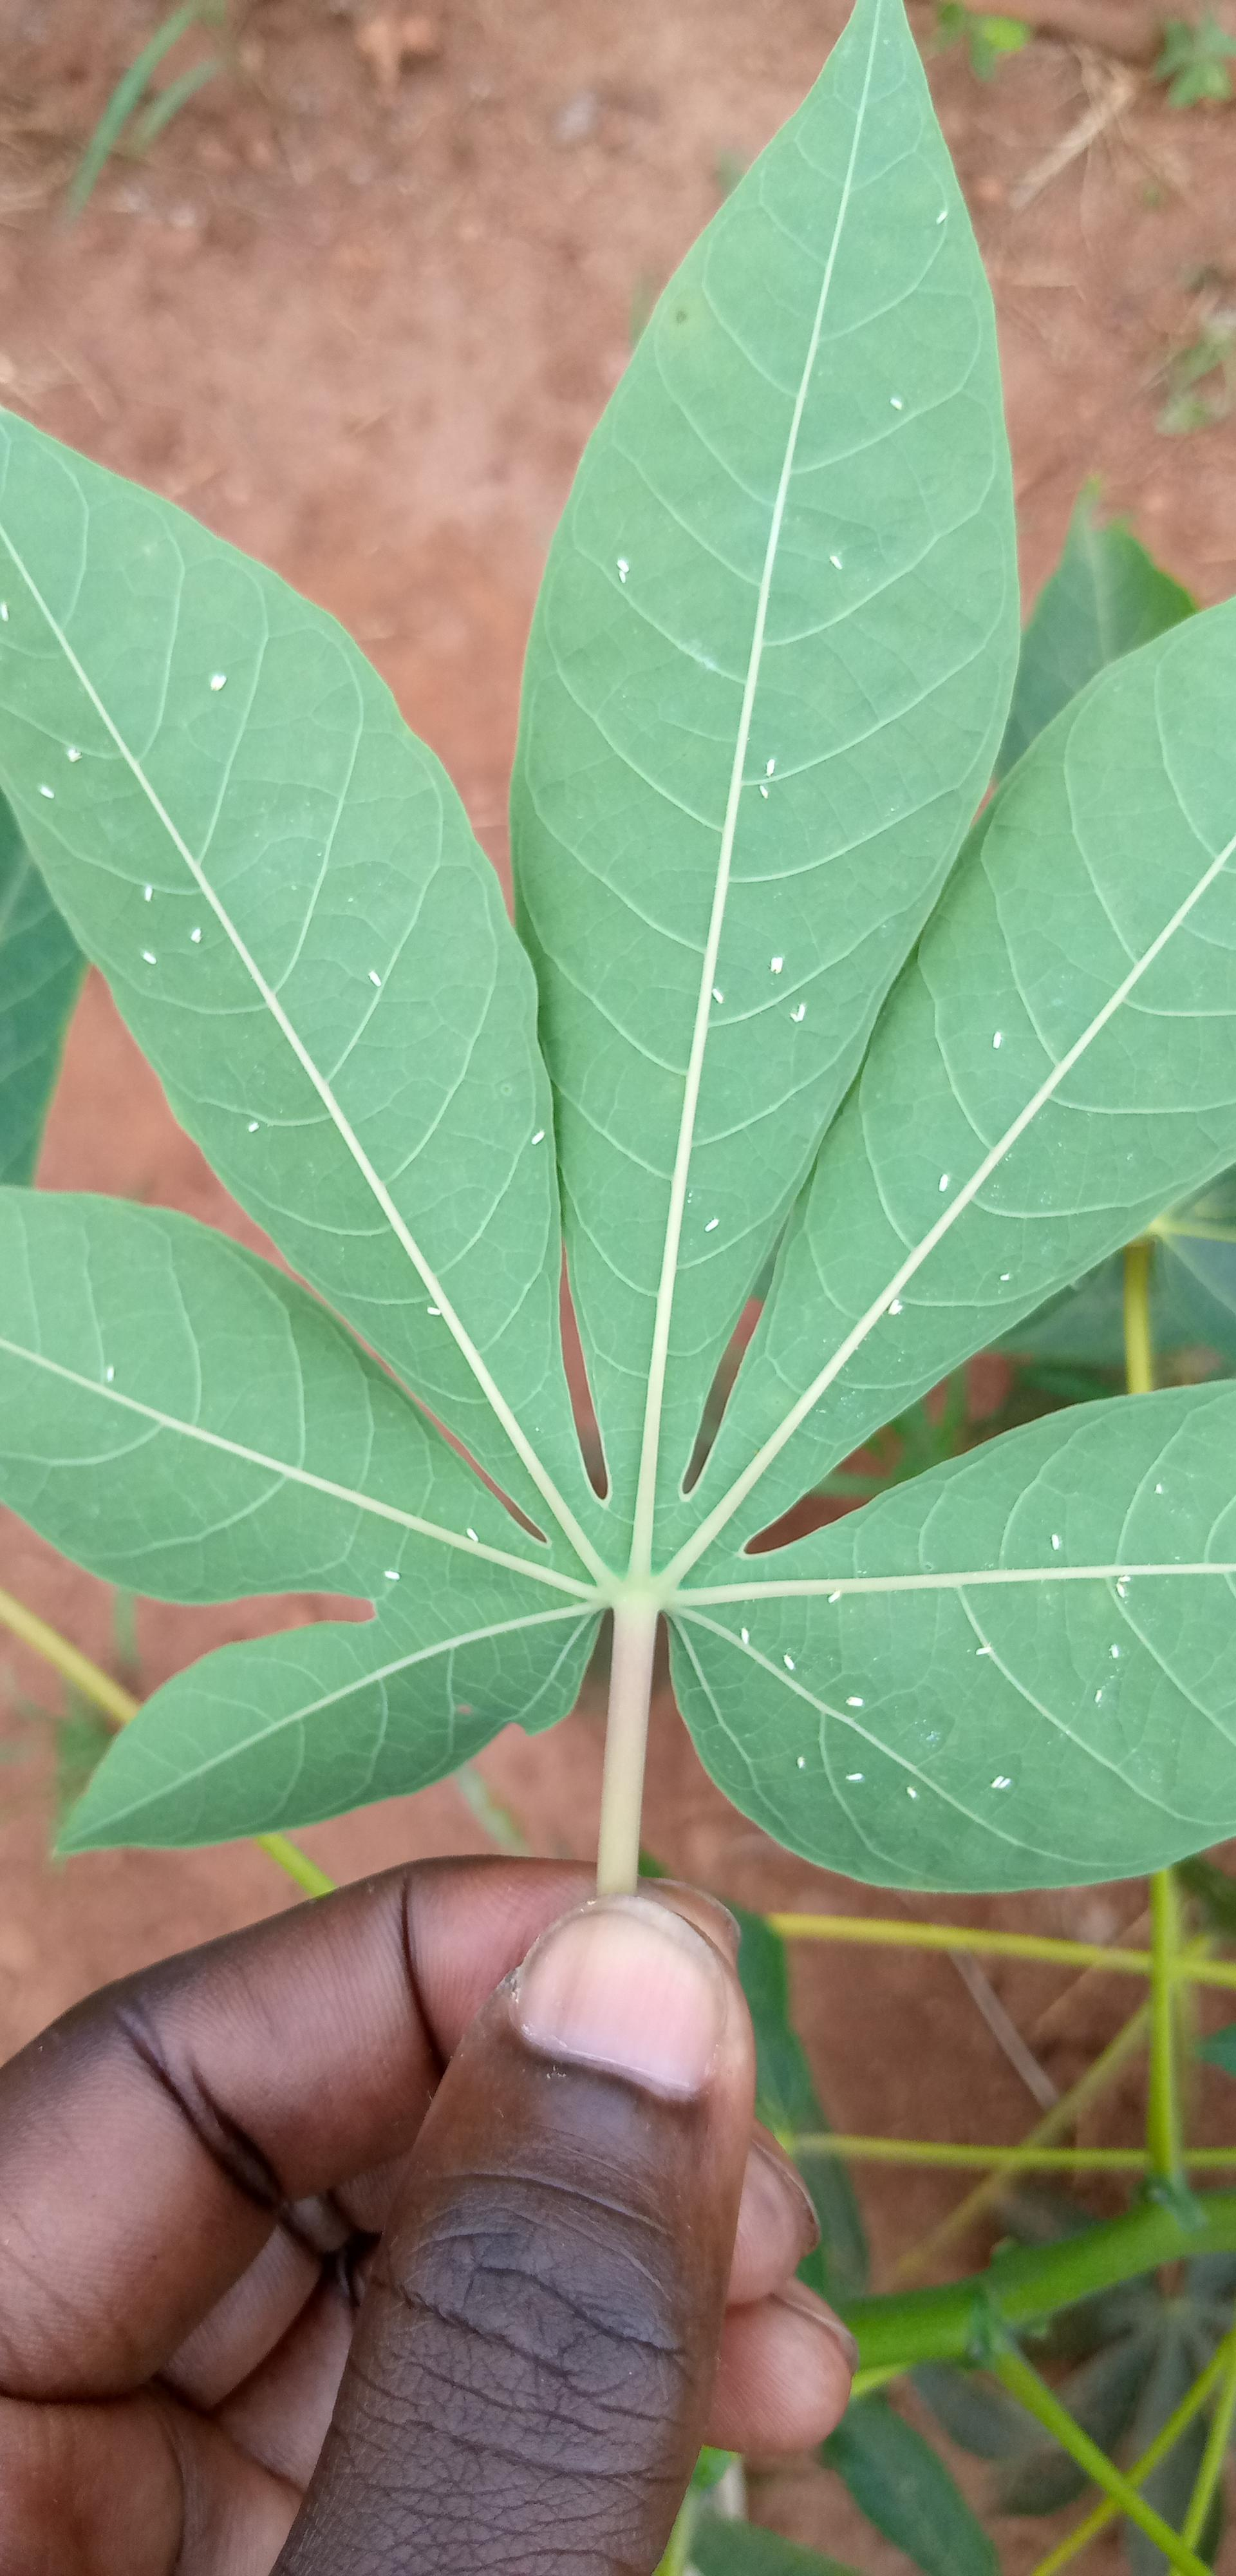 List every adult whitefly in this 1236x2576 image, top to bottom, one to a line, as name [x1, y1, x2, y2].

whitefly [933, 207, 951, 225]
whitefly [887, 395, 905, 414]
whitefly [827, 553, 845, 573]
whitefly [615, 558, 630, 574]
whitefly [617, 569, 629, 585]
whitefly [1, 601, 12, 623]
whitefly [209, 674, 220, 692]
whitefly [216, 675, 229, 692]
whitefly [62, 746, 86, 763]
whitefly [765, 755, 776, 780]
whitefly [758, 782, 771, 801]
whitefly [38, 786, 56, 801]
whitefly [142, 883, 155, 905]
whitefly [190, 927, 202, 942]
whitefly [193, 935, 203, 945]
whitefly [140, 951, 158, 967]
whitefly [769, 955, 777, 973]
whitefly [775, 956, 784, 976]
whitefly [367, 969, 386, 989]
whitefly [710, 987, 725, 1007]
whitefly [796, 1002, 805, 1022]
whitefly [789, 1010, 799, 1024]
whitefly [991, 1028, 1003, 1052]
whitefly [245, 1120, 261, 1133]
whitefly [528, 1128, 547, 1147]
whitefly [935, 1171, 952, 1193]
whitefly [702, 1215, 721, 1235]
whitefly [998, 1272, 1010, 1283]
whitefly [886, 1298, 900, 1316]
whitefly [424, 1304, 444, 1320]
whitefly [892, 1304, 903, 1317]
whitefly [103, 1363, 118, 1385]
whitefly [1152, 1479, 1165, 1499]
whitefly [464, 1526, 482, 1543]
whitefly [1049, 1532, 1063, 1553]
whitefly [382, 1568, 402, 1583]
whitefly [1116, 1575, 1132, 1583]
whitefly [1114, 1582, 1127, 1599]
whitefly [826, 1588, 843, 1605]
whitefly [738, 1624, 751, 1645]
whitefly [1107, 1642, 1121, 1661]
whitefly [973, 1642, 997, 1658]
whitefly [781, 1650, 796, 1672]
whitefly [1092, 1687, 1103, 1706]
whitefly [842, 1695, 865, 1707]
whitefly [795, 1753, 807, 1772]
whitefly [841, 1770, 866, 1783]
whitefly [989, 1774, 1005, 1790]
whitefly [998, 1776, 1011, 1790]
whitefly [904, 1785, 919, 1801]